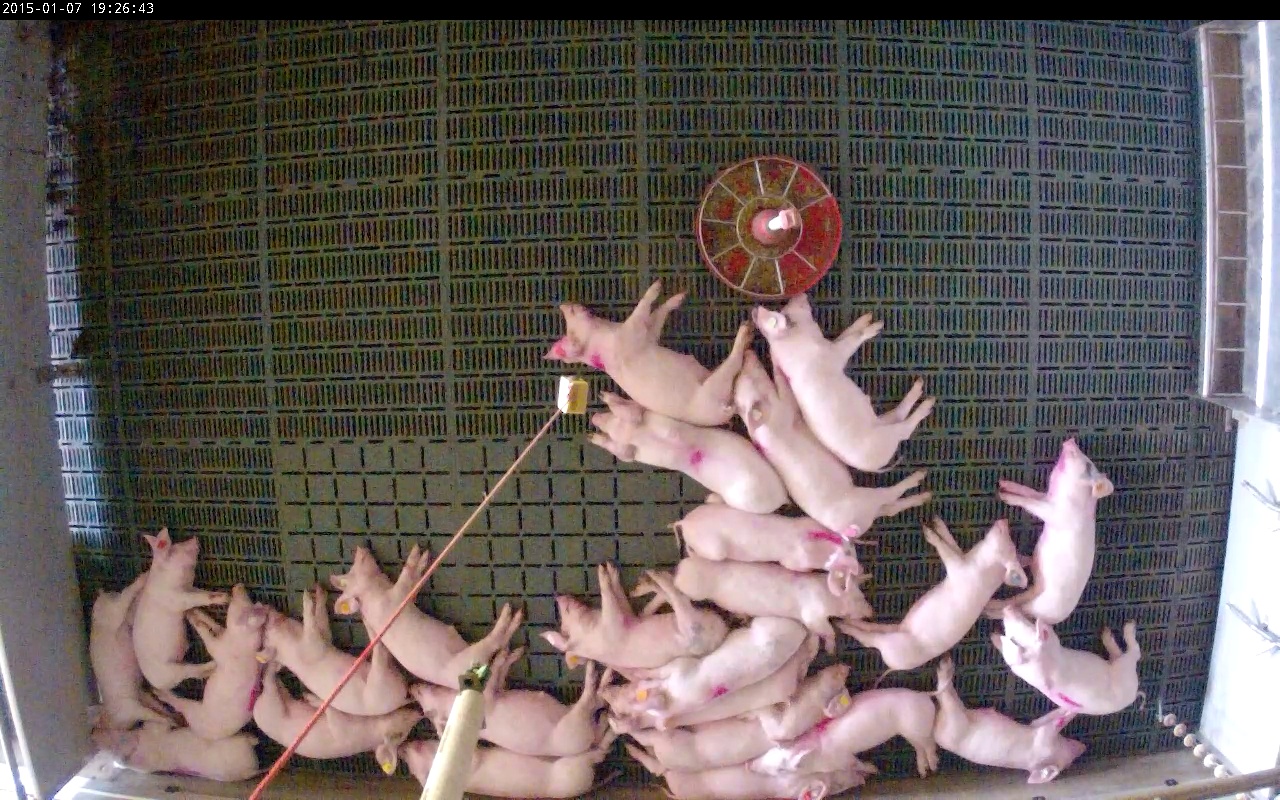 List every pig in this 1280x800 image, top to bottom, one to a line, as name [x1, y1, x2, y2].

pig [543, 281, 753, 427]
pig [750, 294, 936, 476]
pig [718, 351, 932, 545]
pig [584, 389, 793, 513]
pig [980, 435, 1115, 627]
pig [671, 494, 862, 576]
pig [834, 516, 1032, 688]
pig [132, 527, 229, 689]
pig [329, 546, 524, 693]
pig [627, 548, 874, 655]
pig [539, 561, 729, 669]
pig [83, 572, 186, 729]
pig [258, 584, 416, 716]
pig [154, 585, 268, 739]
pig [990, 603, 1147, 717]
pig [619, 619, 807, 737]
pig [595, 632, 818, 734]
pig [411, 646, 611, 757]
pig [936, 656, 1086, 785]
pig [253, 661, 423, 777]
pig [630, 664, 854, 774]
pig [744, 677, 952, 779]
pig [396, 710, 624, 800]
pig [88, 721, 273, 782]
pig [625, 744, 867, 799]